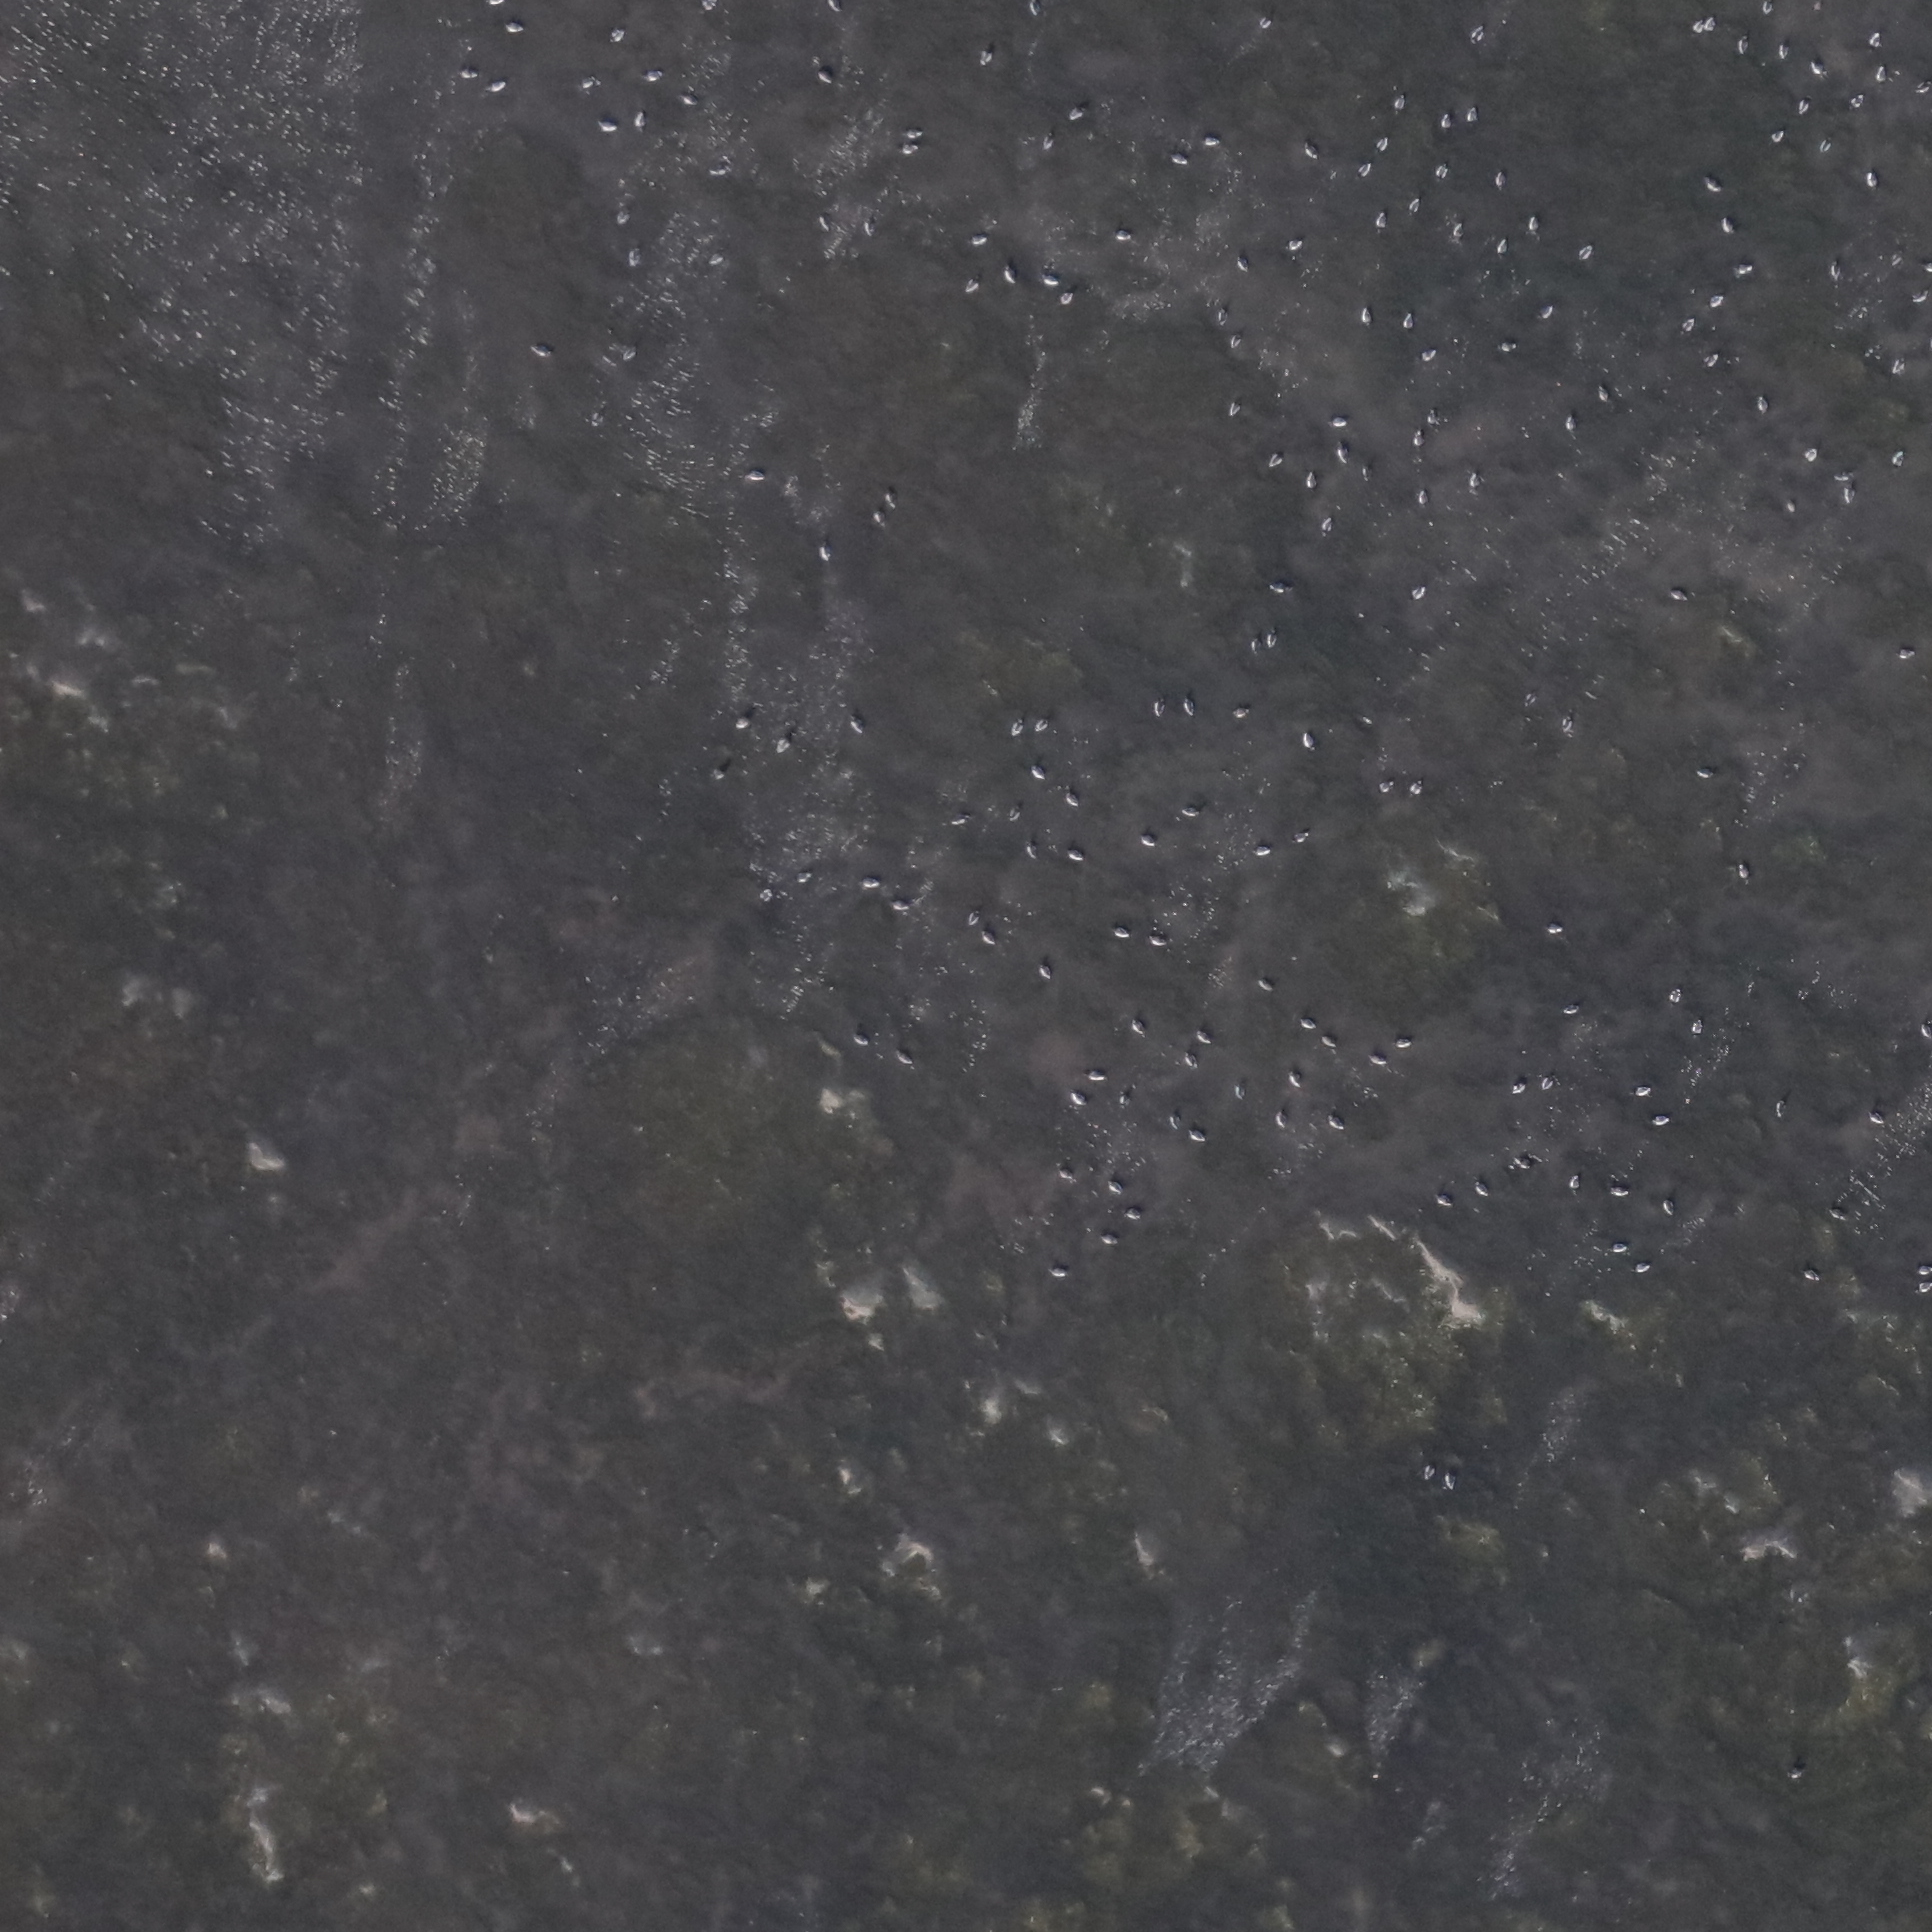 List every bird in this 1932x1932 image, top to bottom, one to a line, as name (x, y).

brant (714, 2)
brant (831, 4)
brant (1035, 4)
brant (1771, 4)
brant (1716, 18)
brant (1269, 23)
brant (520, 26)
brant (1696, 27)
brant (1482, 30)
brant (1877, 32)
brant (615, 38)
brant (1748, 41)
brant (993, 46)
brant (1784, 52)
brant (1816, 67)
brant (655, 70)
brant (1885, 71)
brant (470, 73)
brant (826, 75)
brant (592, 86)
brant (1929, 86)
brant (499, 89)
brant (692, 94)
brant (1861, 98)
brant (1395, 103)
brant (1081, 105)
brant (1806, 106)
brant (1471, 119)
brant (913, 122)
brant (1447, 122)
brant (647, 124)
brant (611, 129)
brant (1778, 133)
brant (1048, 139)
brant (1215, 140)
brant (1385, 145)
brant (1825, 146)
brant (1308, 148)
brant (908, 150)
brant (1183, 157)
brant (1365, 167)
brant (723, 170)
brant (1434, 174)
brant (1492, 177)
brant (1874, 179)
brant (1708, 187)
brant (1415, 205)
brant (620, 208)
brant (827, 219)
brant (1386, 222)
brant (1533, 223)
brant (873, 226)
brant (1733, 226)
brant (1464, 231)
brant (985, 236)
brant (1113, 238)
brant (1498, 239)
brant (1295, 242)
brant (1585, 252)
brant (632, 256)
brant (1897, 260)
brant (1243, 261)
brant (722, 262)
brant (1741, 266)
brant (1006, 268)
brant (1836, 274)
brant (1054, 275)
brant (972, 288)
brant (1920, 295)
brant (1070, 296)
brant (1716, 302)
brant (1542, 313)
brant (1222, 317)
brant (1362, 318)
brant (1687, 323)
brant (1405, 329)
brant (1234, 338)
brant (543, 346)
brant (1510, 348)
brant (628, 352)
brant (1426, 354)
brant (1710, 357)
brant (1896, 370)
brant (1597, 396)
brant (1762, 406)
brant (1233, 410)
brant (596, 414)
brant (1434, 416)
brant (1339, 425)
brant (1570, 430)
brant (1425, 440)
brant (1347, 454)
brant (1810, 456)
brant (1897, 458)
brant (1279, 461)
brant (751, 471)
brant (1369, 476)
brant (1842, 476)
brant (1310, 480)
brant (1478, 480)
brant (894, 492)
brant (1851, 497)
brant (1423, 503)
brant (1791, 503)
brant (883, 519)
brant (1329, 525)
brant (829, 550)
brant (1283, 585)
brant (1415, 589)
brant (1679, 598)
brant (1271, 638)
brant (1903, 649)
brant (1249, 650)
brant (1528, 695)
brant (1192, 708)
brant (1161, 709)
brant (1245, 711)
brant (1570, 719)
brant (1045, 724)
brant (856, 726)
brant (747, 727)
brant (1018, 736)
brant (1308, 740)
brant (783, 746)
brant (1040, 773)
brant (1703, 773)
brant (716, 777)
brant (1423, 783)
brant (1386, 787)
brant (1077, 799)
brant (1198, 806)
brant (1015, 810)
brant (957, 822)
brant (1307, 834)
brant (1153, 840)
brant (1035, 850)
brant (1266, 851)
brant (1073, 852)
brant (1742, 873)
brant (805, 877)
brant (870, 885)
brant (765, 896)
brant (907, 902)
brant (974, 919)
brant (1555, 926)
brant (1123, 930)
brant (990, 942)
brant (1161, 946)
brant (1041, 976)
brant (1261, 981)
brant (1674, 993)
brant (1579, 1007)
brant (1305, 1021)
brant (1696, 1029)
brant (1141, 1030)
brant (1923, 1033)
brant (1327, 1039)
brant (862, 1040)
brant (1211, 1041)
brant (1403, 1043)
brant (1379, 1053)
brant (906, 1057)
brant (1195, 1068)
brant (1098, 1071)
brant (1296, 1079)
brant (1522, 1087)
brant (1544, 1087)
brant (1238, 1090)
brant (1640, 1092)
brant (1077, 1093)
brant (1126, 1095)
brant (1784, 1108)
brant (1661, 1117)
brant (1280, 1119)
brant (1883, 1119)
brant (1332, 1121)
brant (1174, 1123)
brant (1200, 1137)
brant (1518, 1163)
brant (1070, 1173)
brant (1578, 1179)
brant (1118, 1186)
brant (1479, 1190)
brant (1618, 1191)
brant (1444, 1194)
brant (1674, 1204)
brant (1136, 1212)
brant (1837, 1212)
brant (1108, 1243)
brant (1627, 1244)
brant (1927, 1264)
brant (1646, 1267)
brant (1059, 1269)
brant (1816, 1278)
brant (1923, 1289)
brant (1424, 1468)
brant (1450, 1480)
brant (1798, 1772)